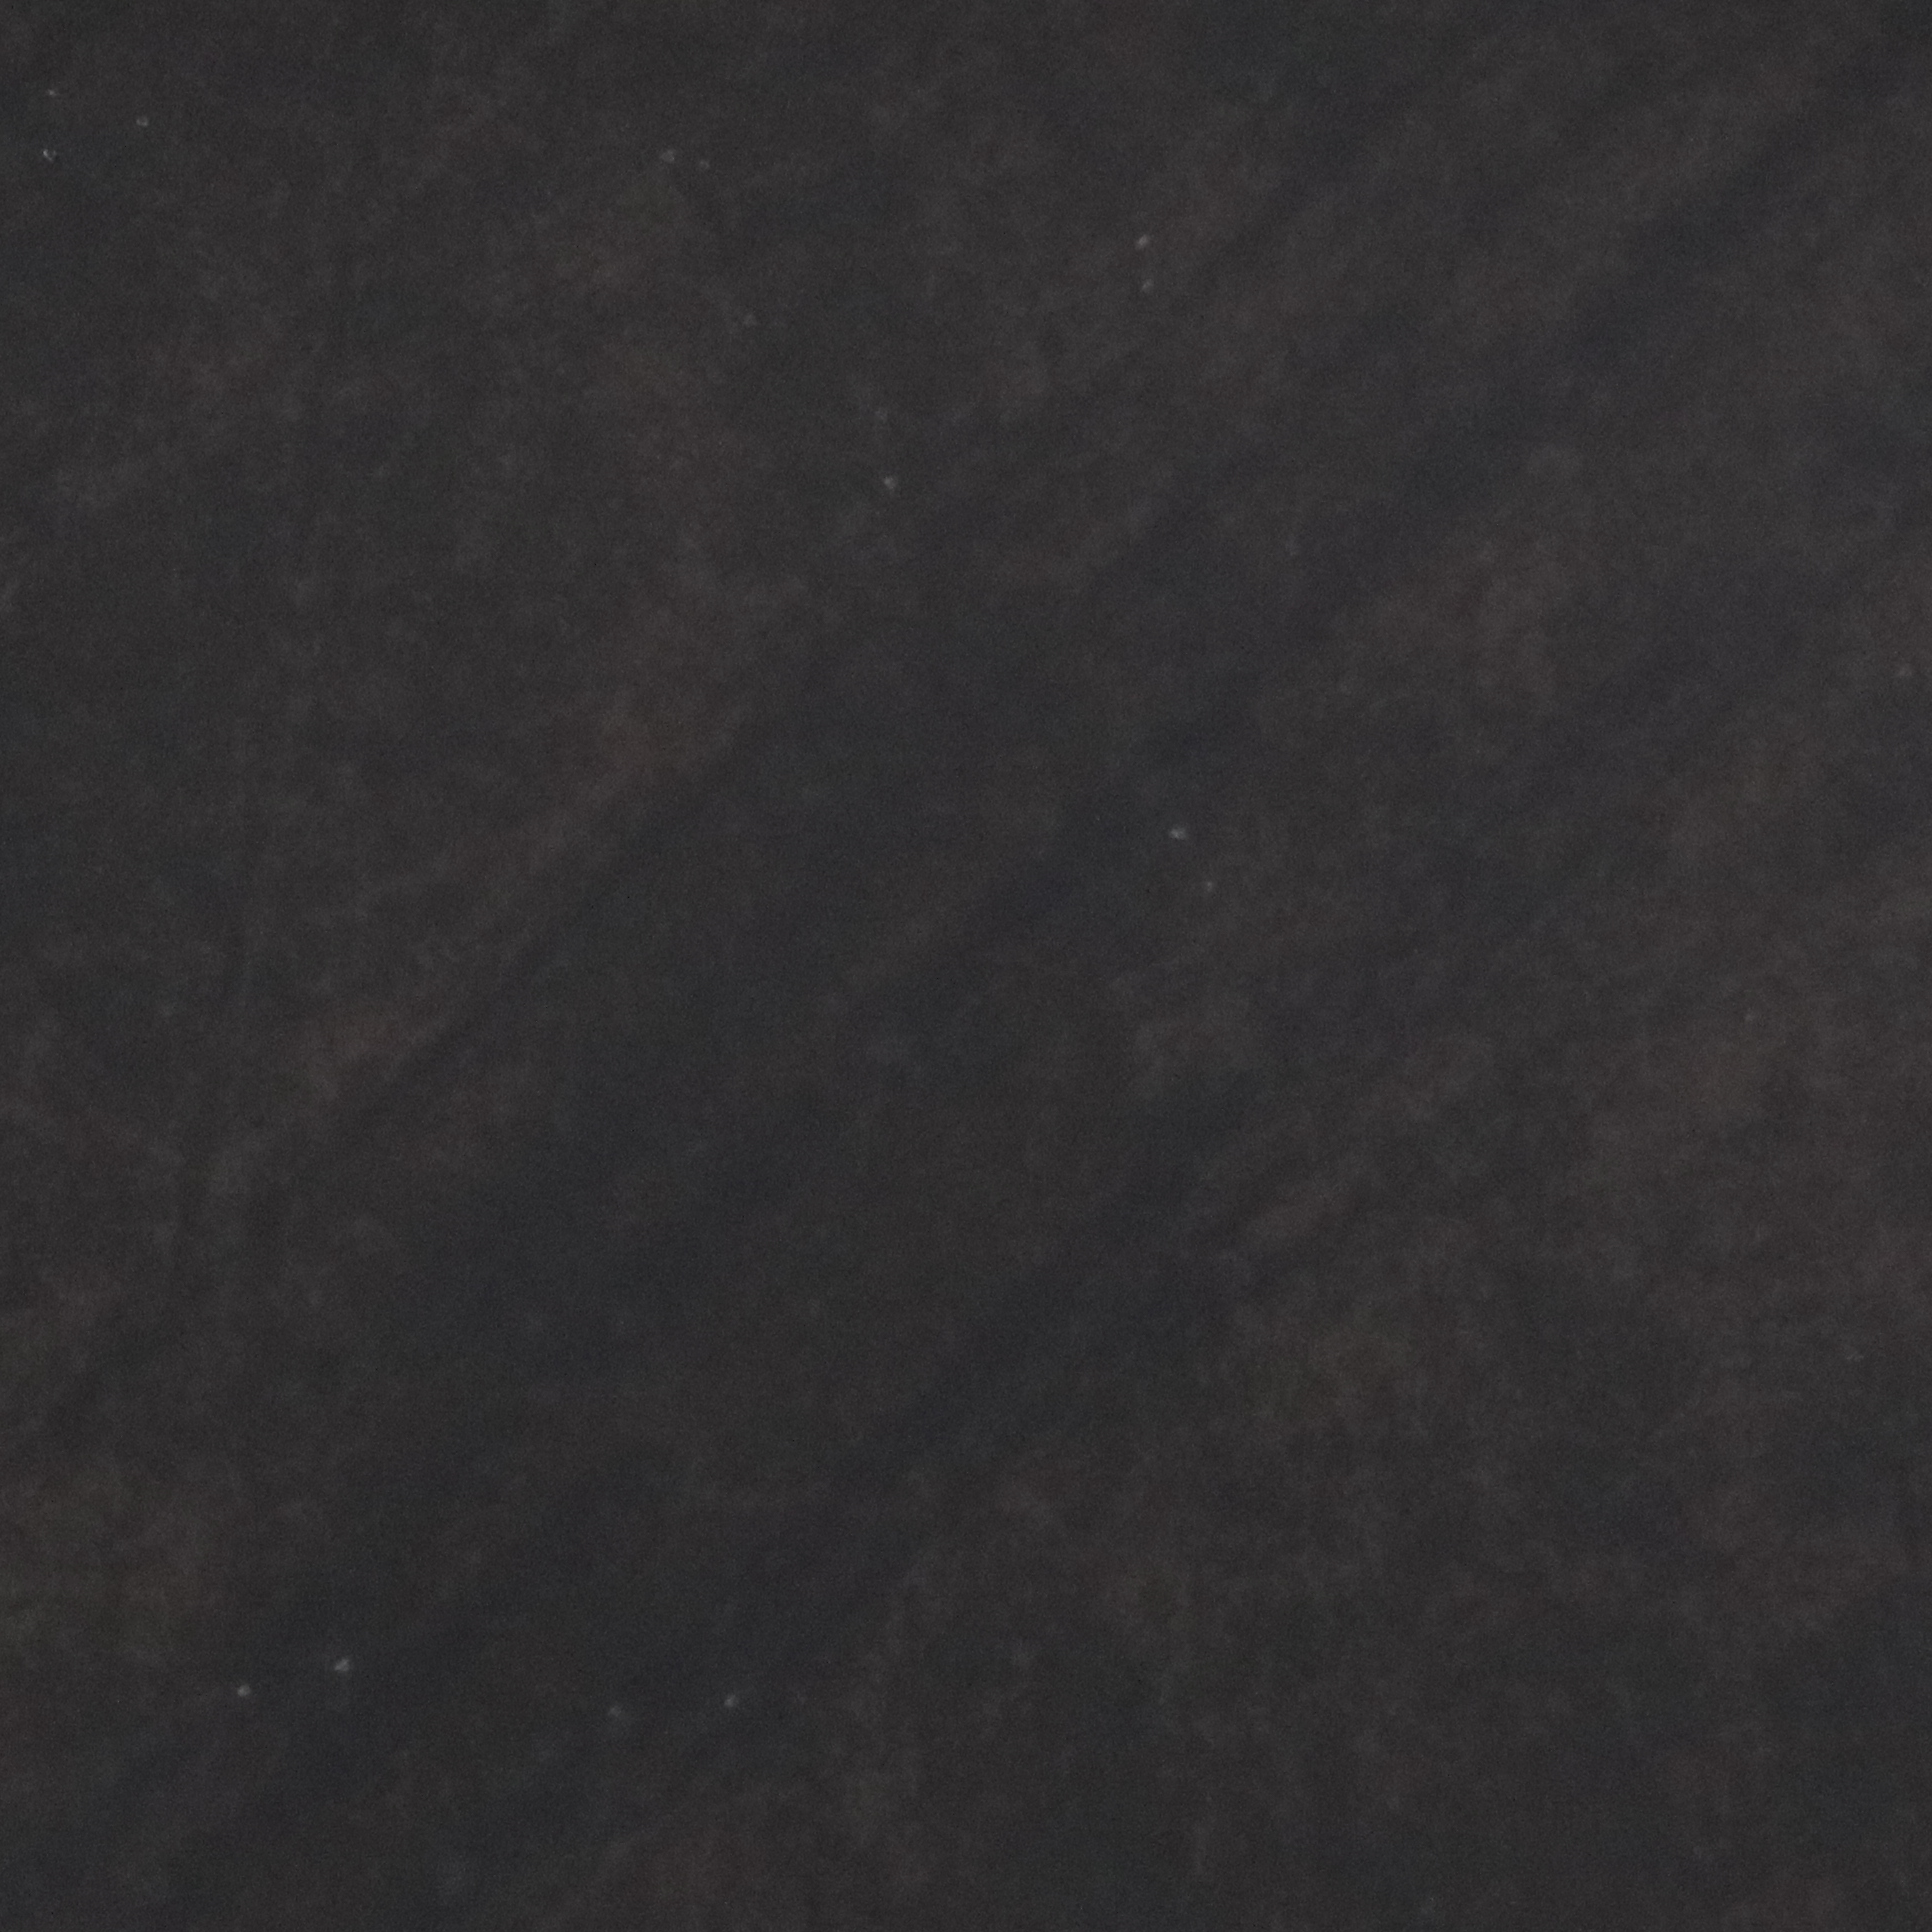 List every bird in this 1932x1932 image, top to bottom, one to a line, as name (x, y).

brant (144, 125)
brant (53, 154)
brant (668, 163)
brant (703, 164)
brant (1146, 233)
brant (1146, 286)
brant (889, 484)
brant (1185, 836)
brant (1211, 888)
brant (340, 1657)
brant (245, 1697)
brant (741, 1699)
brant (613, 1703)